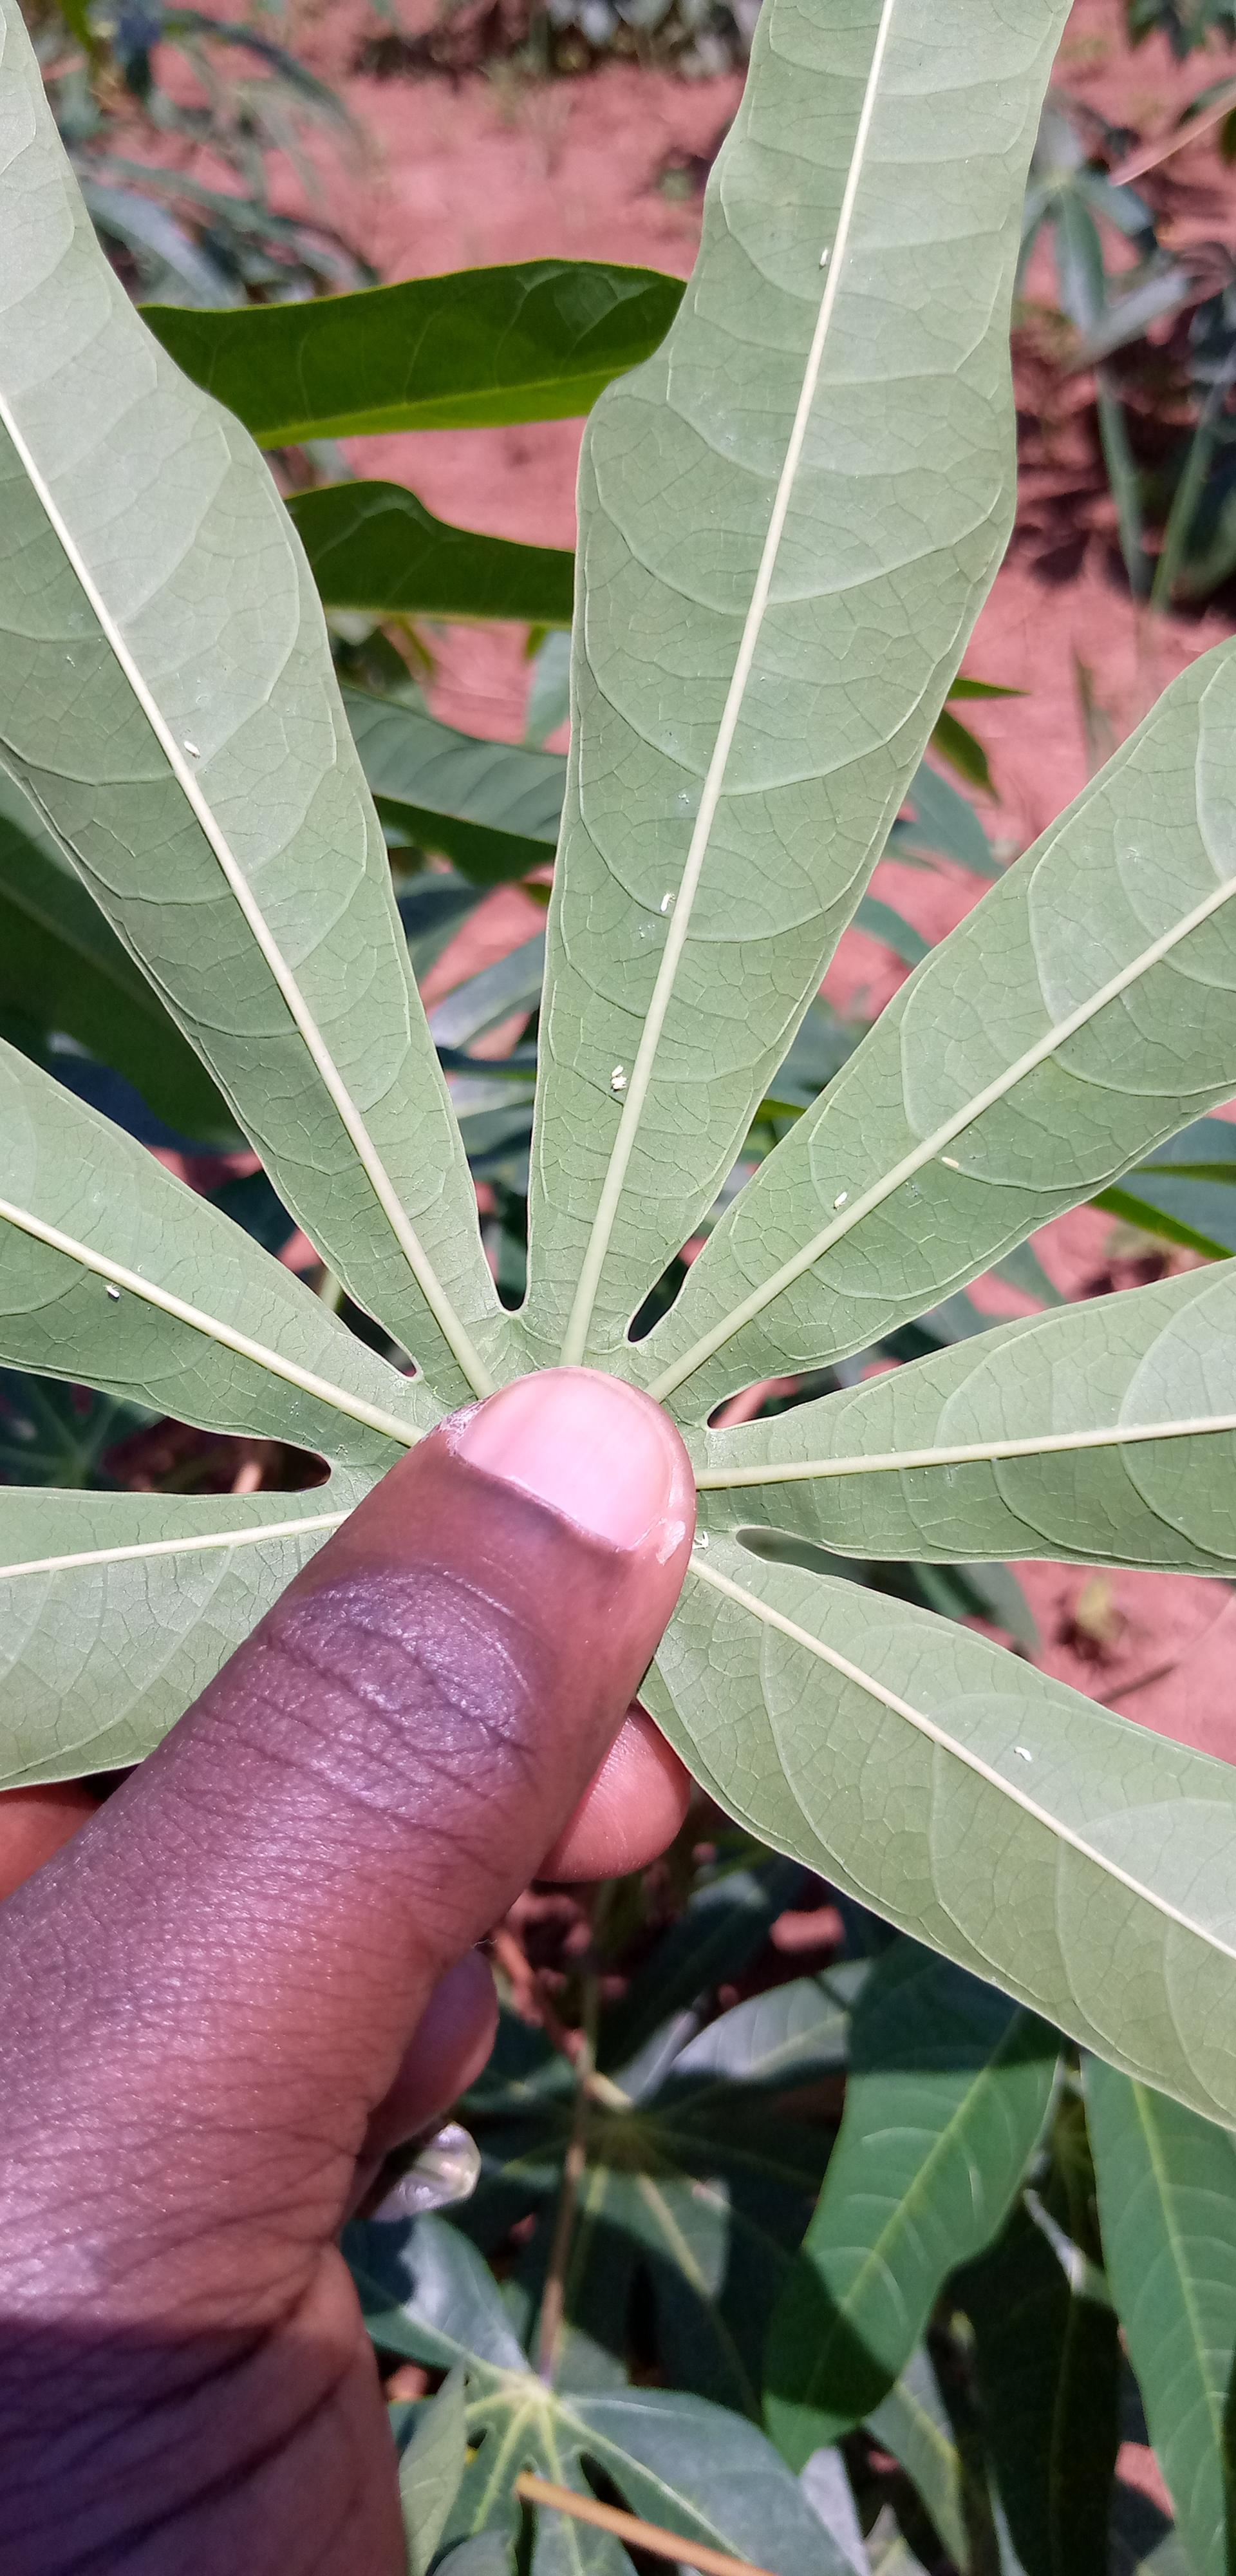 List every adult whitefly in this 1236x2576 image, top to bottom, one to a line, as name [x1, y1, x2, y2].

whitefly [816, 240, 832, 275]
whitefly [180, 735, 200, 759]
whitefly [659, 887, 673, 913]
whitefly [609, 1063, 630, 1103]
whitefly [939, 1153, 960, 1171]
whitefly [831, 1188, 854, 1212]
whitefly [101, 1278, 124, 1301]
whitefly [691, 1530, 712, 1556]
whitefly [1013, 1740, 1035, 1765]